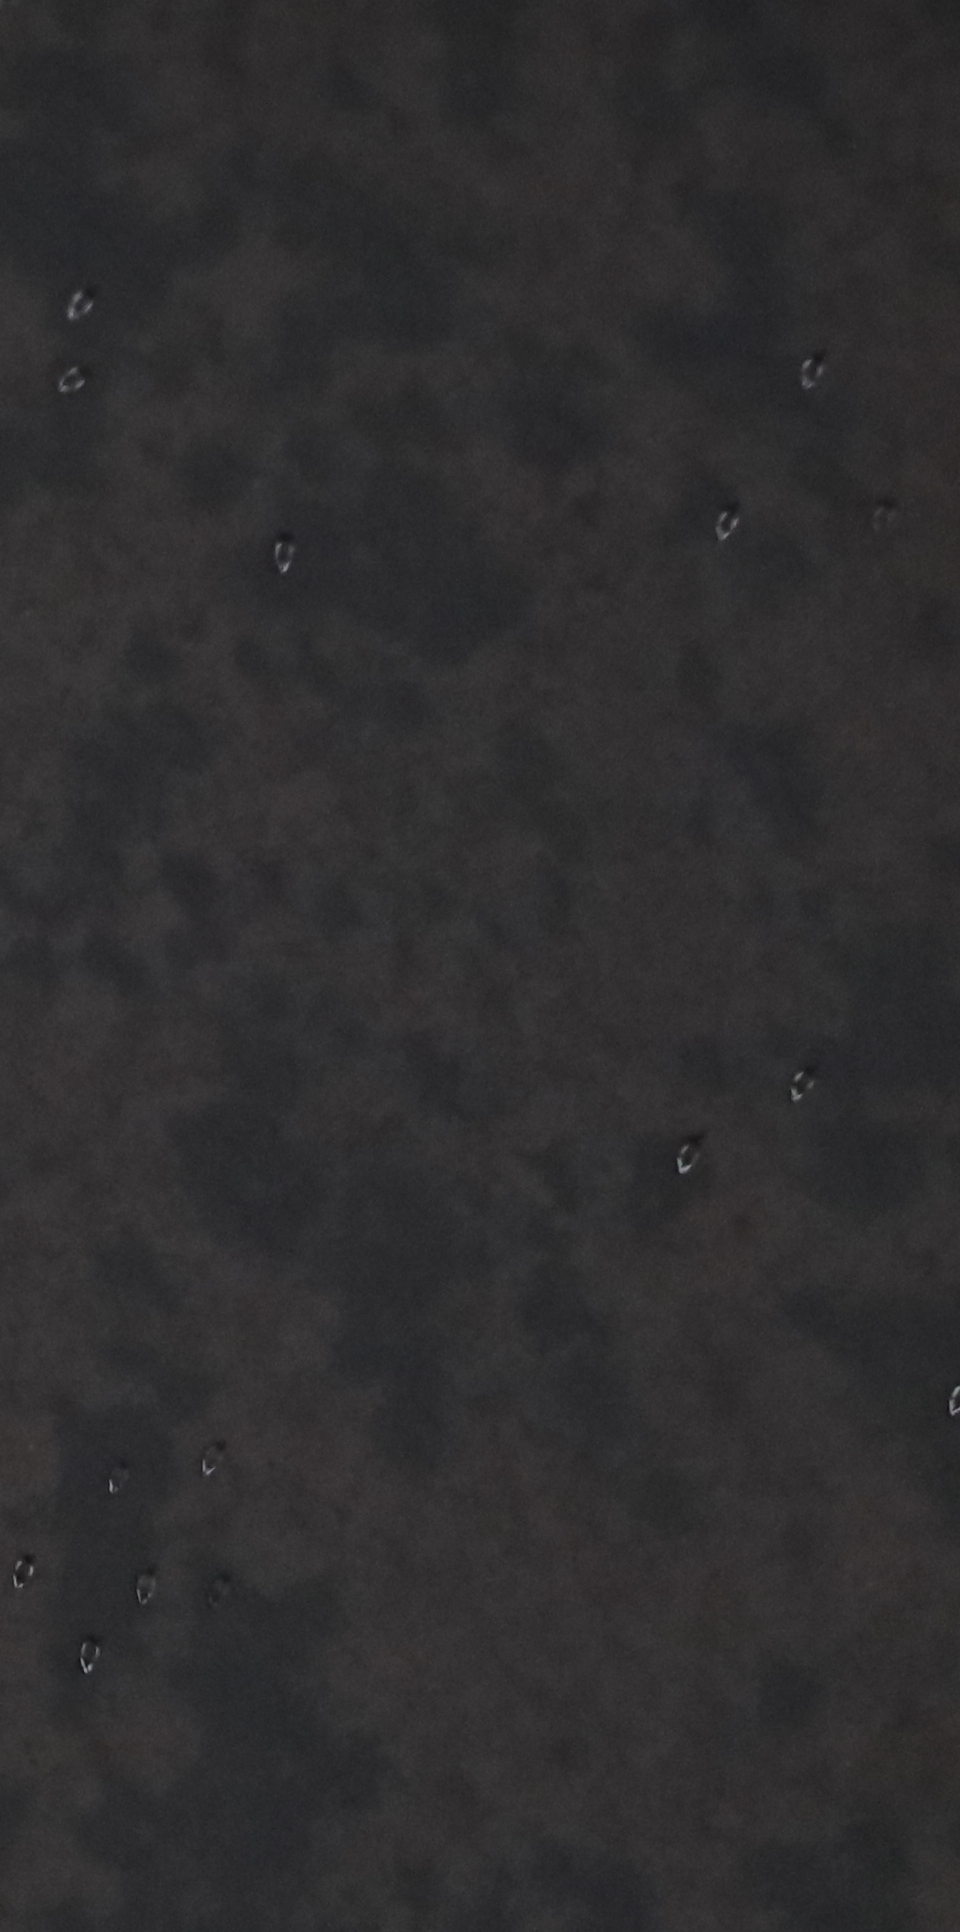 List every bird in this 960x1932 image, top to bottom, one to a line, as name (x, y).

brant (86, 300)
brant (66, 382)
brant (828, 382)
brant (895, 515)
brant (726, 521)
brant (282, 553)
brant (802, 1083)
brant (689, 1153)
brant (212, 1460)
brant (126, 1472)
brant (24, 1569)
brant (146, 1584)
brant (226, 1592)
brant (88, 1653)